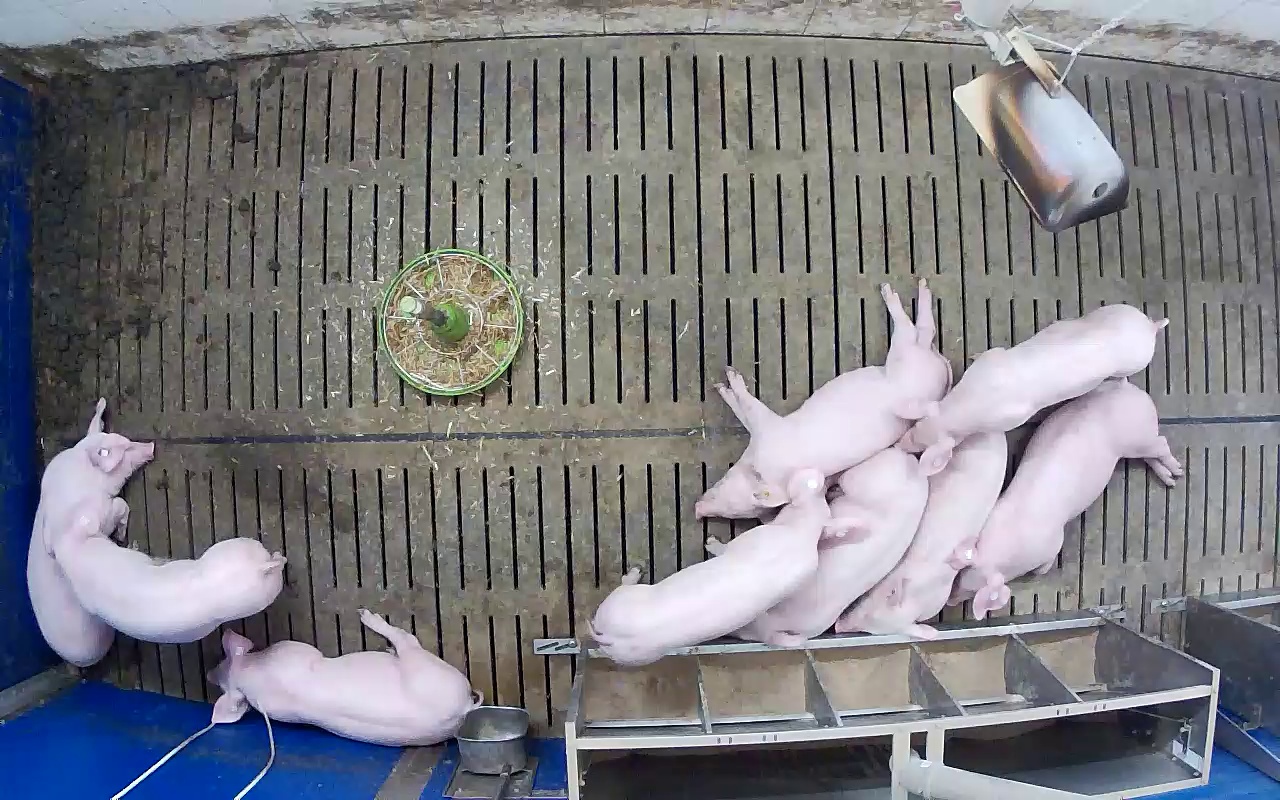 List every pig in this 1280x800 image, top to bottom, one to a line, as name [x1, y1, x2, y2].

pig [693, 274, 952, 520]
pig [891, 302, 1170, 481]
pig [946, 377, 1186, 622]
pig [27, 393, 157, 673]
pig [836, 427, 1008, 642]
pig [732, 444, 928, 650]
pig [583, 472, 870, 669]
pig [42, 498, 290, 645]
pig [200, 609, 490, 746]